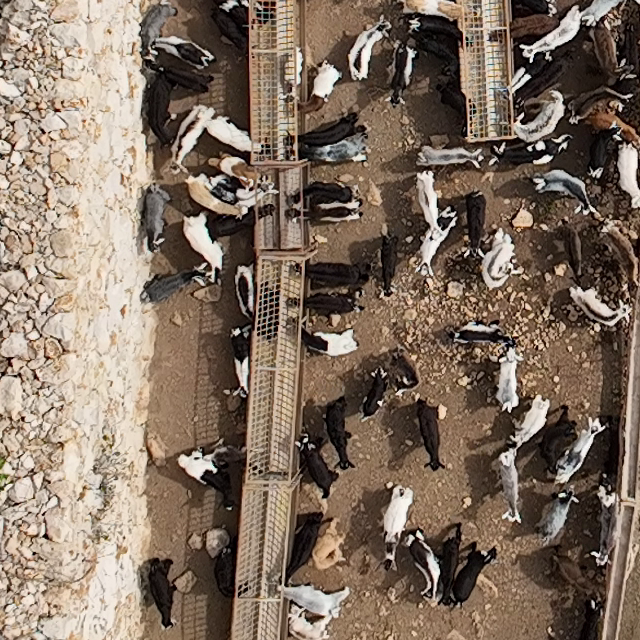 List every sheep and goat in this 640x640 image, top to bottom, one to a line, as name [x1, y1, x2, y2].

goat [138, 0, 177, 59]
goat [200, 0, 250, 36]
goat [217, 0, 250, 7]
goat [254, 0, 278, 23]
goat [399, 0, 480, 19]
goat [488, 0, 551, 12]
goat [581, 0, 639, 25]
goat [519, 5, 580, 62]
goat [210, 10, 249, 59]
goat [490, 13, 560, 41]
goat [409, 16, 472, 47]
goat [348, 17, 393, 79]
goat [592, 20, 636, 79]
goat [414, 33, 461, 75]
goat [149, 35, 217, 67]
goat [388, 42, 415, 106]
goat [279, 46, 304, 102]
goat [510, 49, 581, 108]
goat [145, 59, 214, 92]
goat [285, 61, 342, 116]
goat [145, 77, 172, 149]
goat [439, 86, 476, 135]
goat [508, 89, 565, 143]
goat [569, 91, 633, 122]
goat [169, 105, 212, 174]
goat [281, 113, 366, 144]
goat [588, 114, 639, 149]
goat [203, 120, 271, 154]
goat [587, 124, 623, 178]
goat [286, 133, 369, 161]
goat [489, 135, 570, 168]
goat [418, 142, 484, 167]
goat [616, 144, 639, 208]
goat [215, 152, 269, 185]
goat [534, 169, 596, 214]
goat [415, 171, 444, 241]
goat [186, 172, 251, 217]
goat [211, 175, 278, 206]
goat [288, 181, 361, 206]
goat [144, 182, 170, 253]
goat [464, 192, 485, 260]
goat [287, 200, 364, 223]
goat [414, 207, 456, 272]
goat [182, 213, 224, 283]
goat [560, 222, 585, 279]
goat [605, 223, 639, 288]
goat [382, 237, 398, 296]
goat [482, 238, 515, 290]
goat [142, 262, 207, 302]
goat [292, 263, 361, 288]
goat [235, 264, 259, 328]
goat [257, 280, 276, 338]
goat [568, 286, 631, 326]
goat [286, 292, 357, 315]
goat [452, 318, 515, 345]
goat [288, 320, 360, 354]
goat [230, 329, 250, 398]
goat [497, 348, 522, 410]
goat [391, 350, 421, 392]
goat [361, 368, 387, 420]
goat [506, 396, 550, 453]
goat [417, 399, 446, 474]
goat [323, 402, 355, 470]
goat [543, 406, 579, 476]
goat [554, 416, 602, 486]
goat [295, 436, 339, 500]
goat [177, 450, 238, 512]
goat [495, 452, 522, 524]
goat [592, 473, 619, 568]
goat [382, 481, 413, 569]
goat [534, 489, 575, 535]
goat [278, 512, 323, 586]
goat [437, 523, 462, 607]
goat [406, 529, 440, 600]
goat [454, 546, 497, 603]
goat [144, 559, 176, 629]
goat [275, 582, 351, 617]
goat [290, 603, 331, 634]